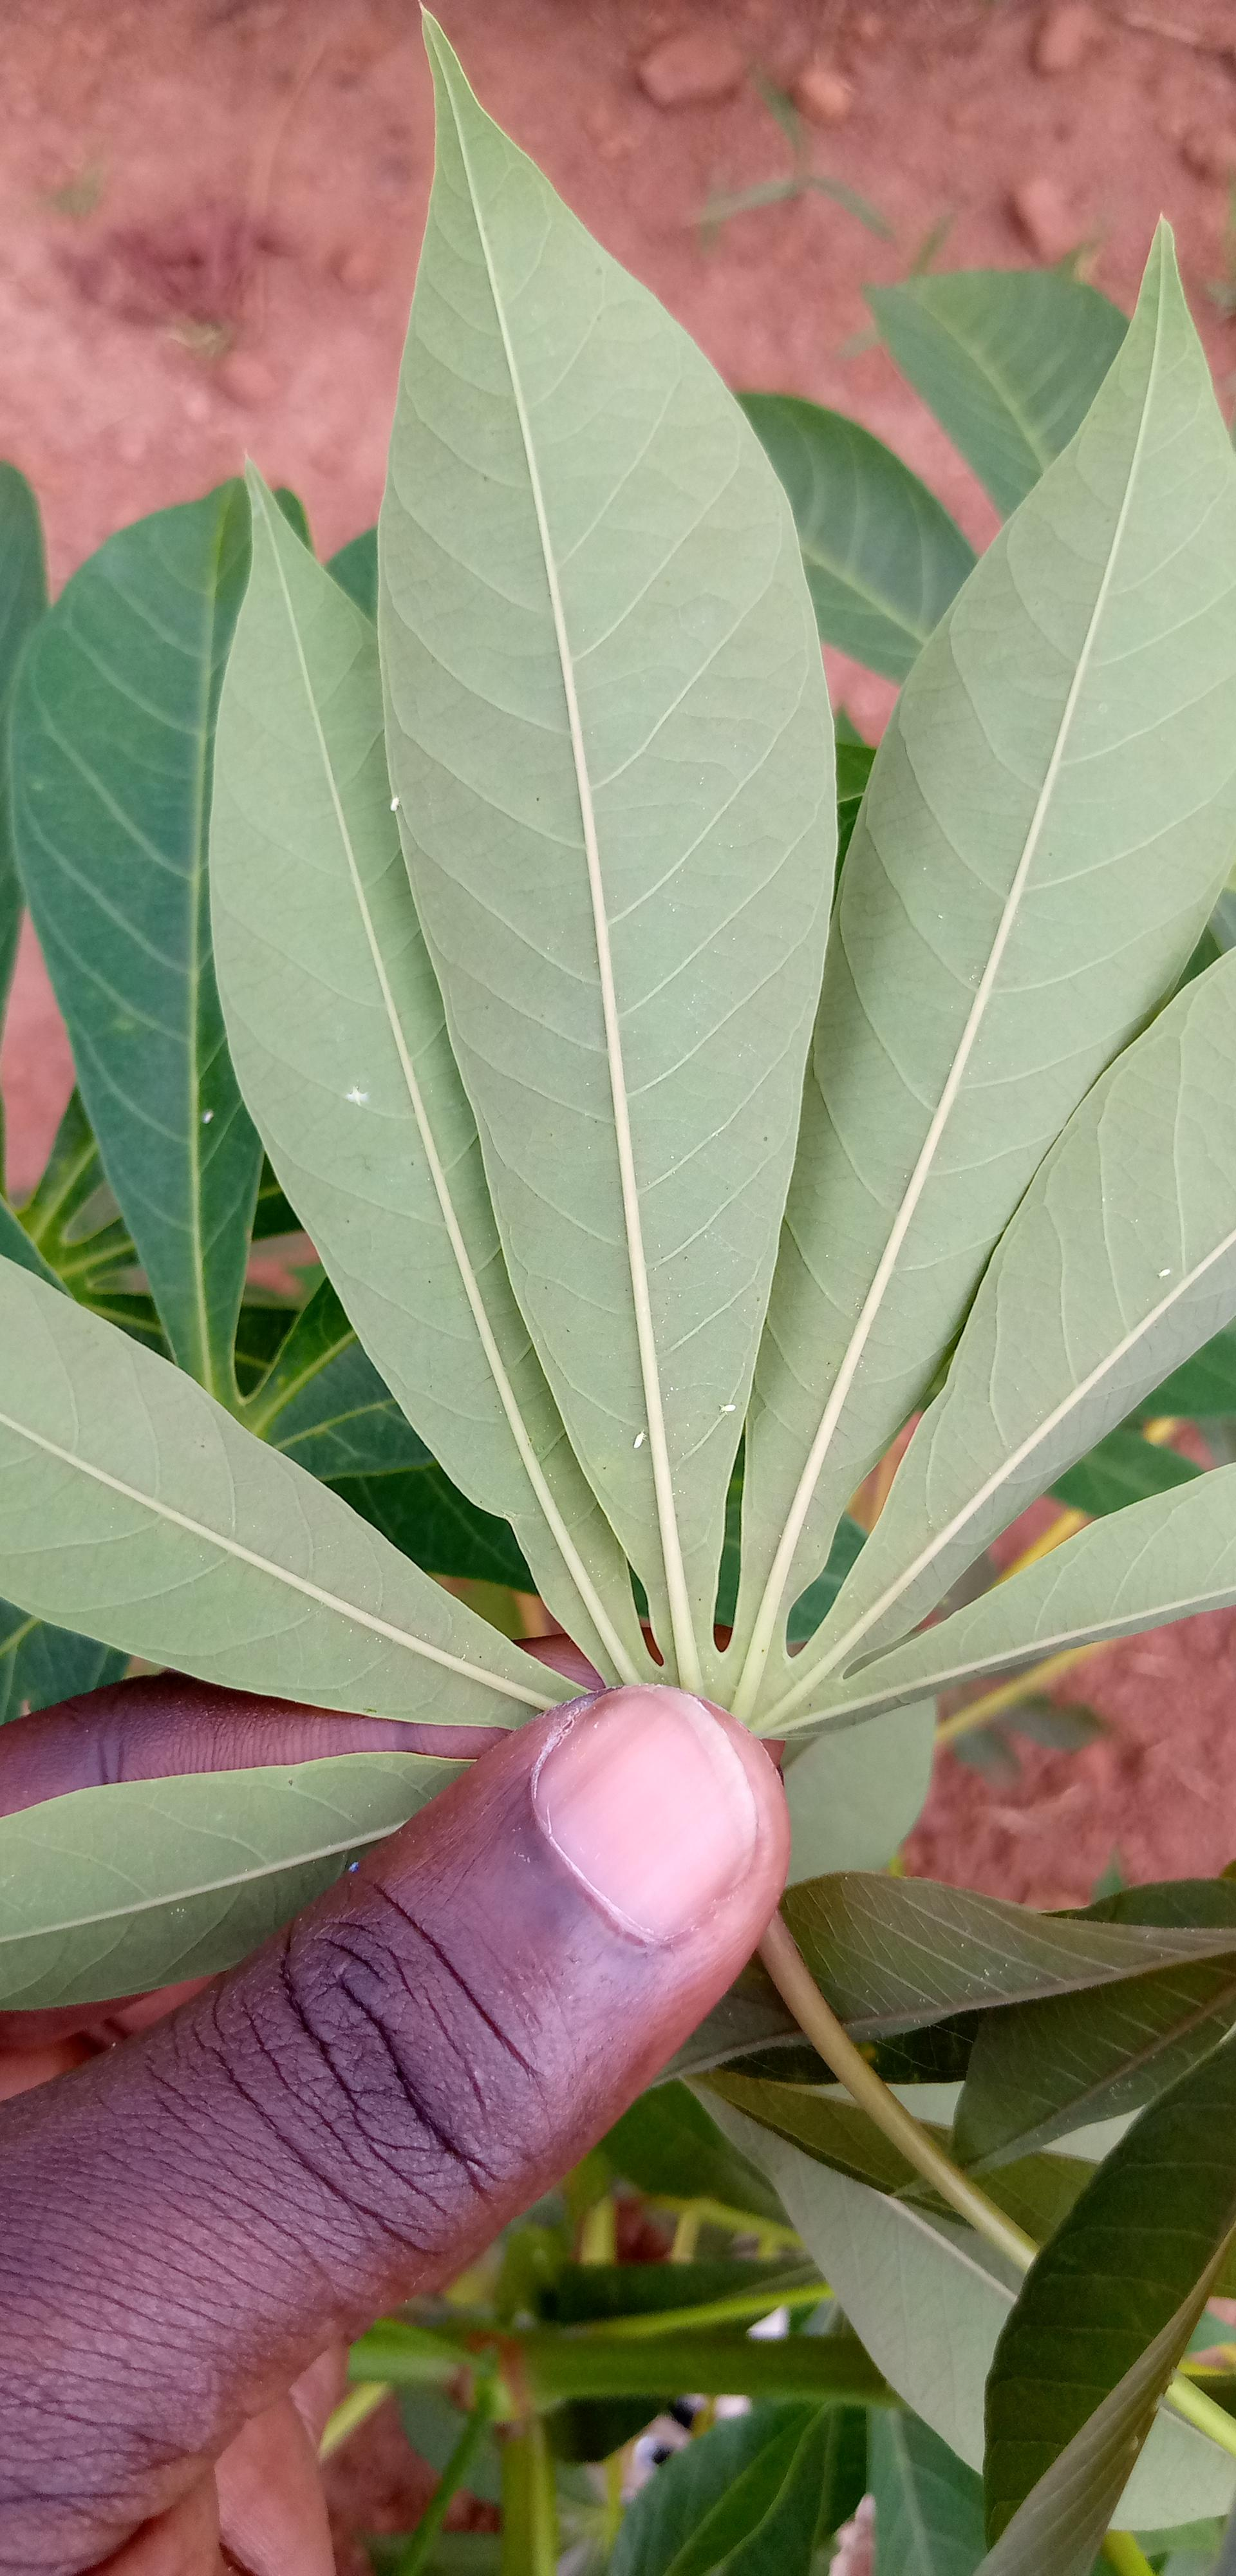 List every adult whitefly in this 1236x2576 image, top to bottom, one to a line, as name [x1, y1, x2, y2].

whitefly [388, 795, 402, 815]
whitefly [201, 1110, 218, 1124]
whitefly [1156, 1266, 1172, 1281]
whitefly [717, 1401, 739, 1416]
whitefly [632, 1428, 648, 1452]